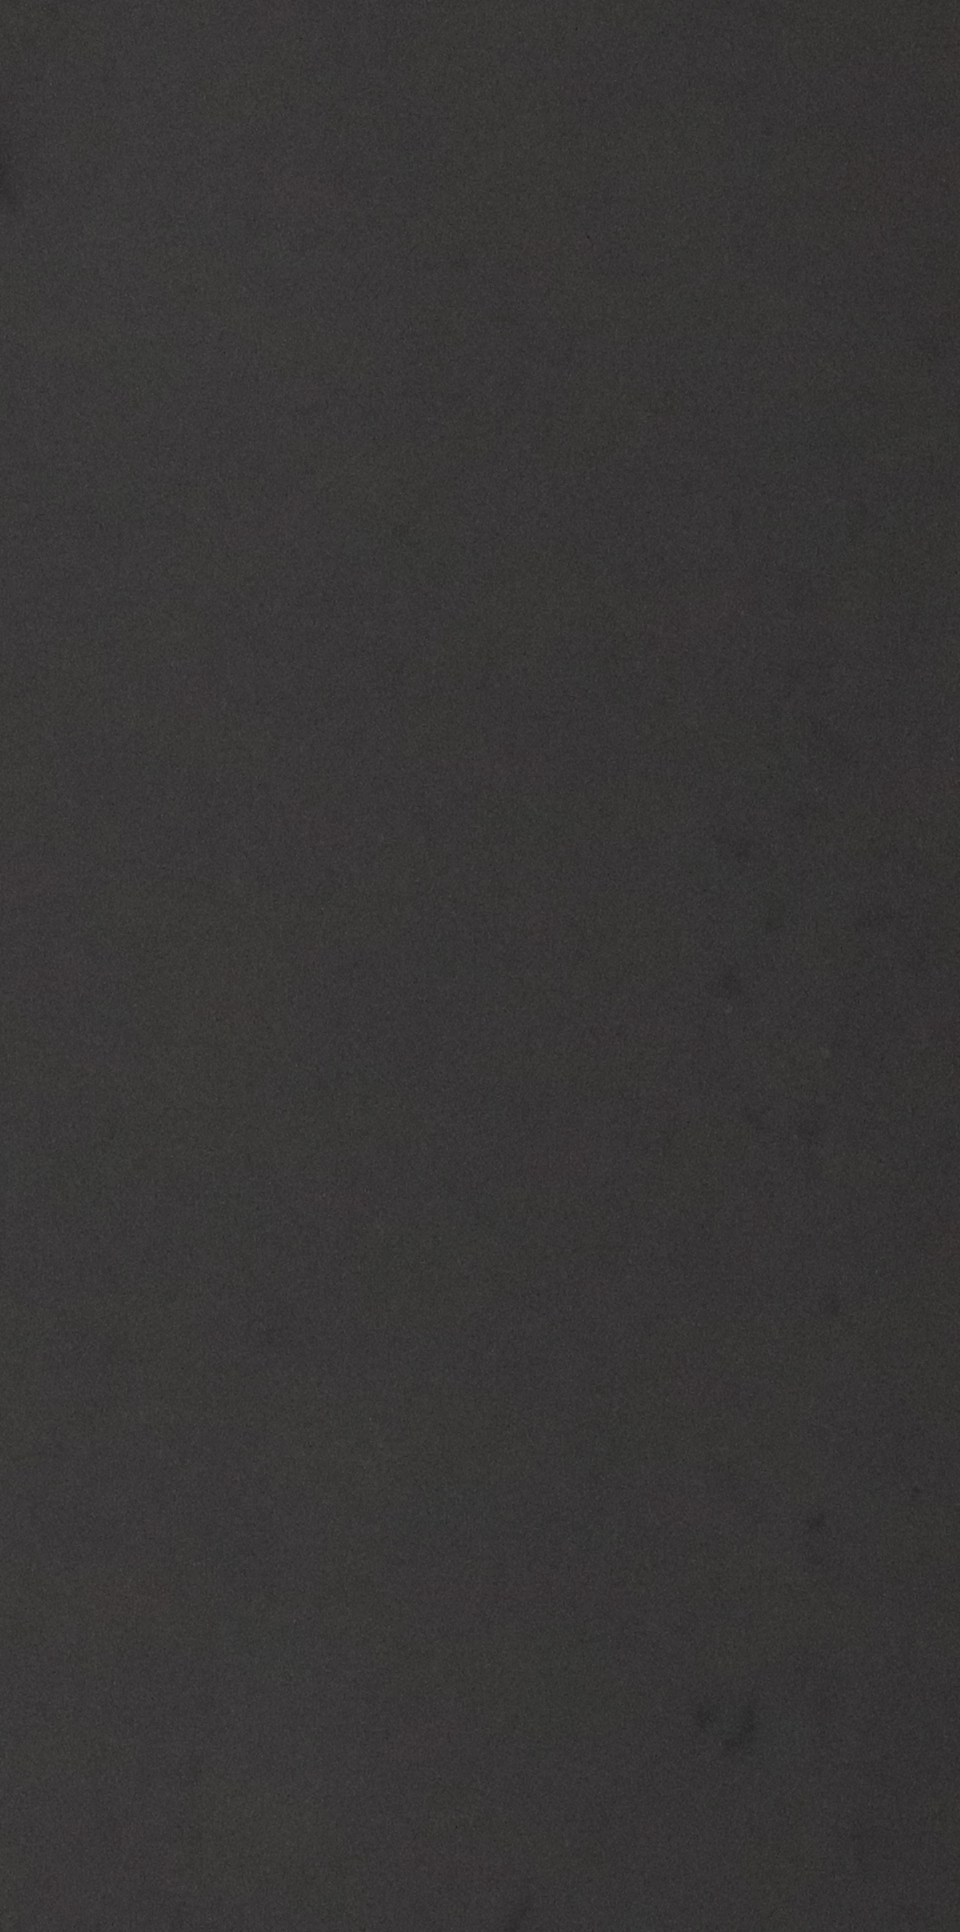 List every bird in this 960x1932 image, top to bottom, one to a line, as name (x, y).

None